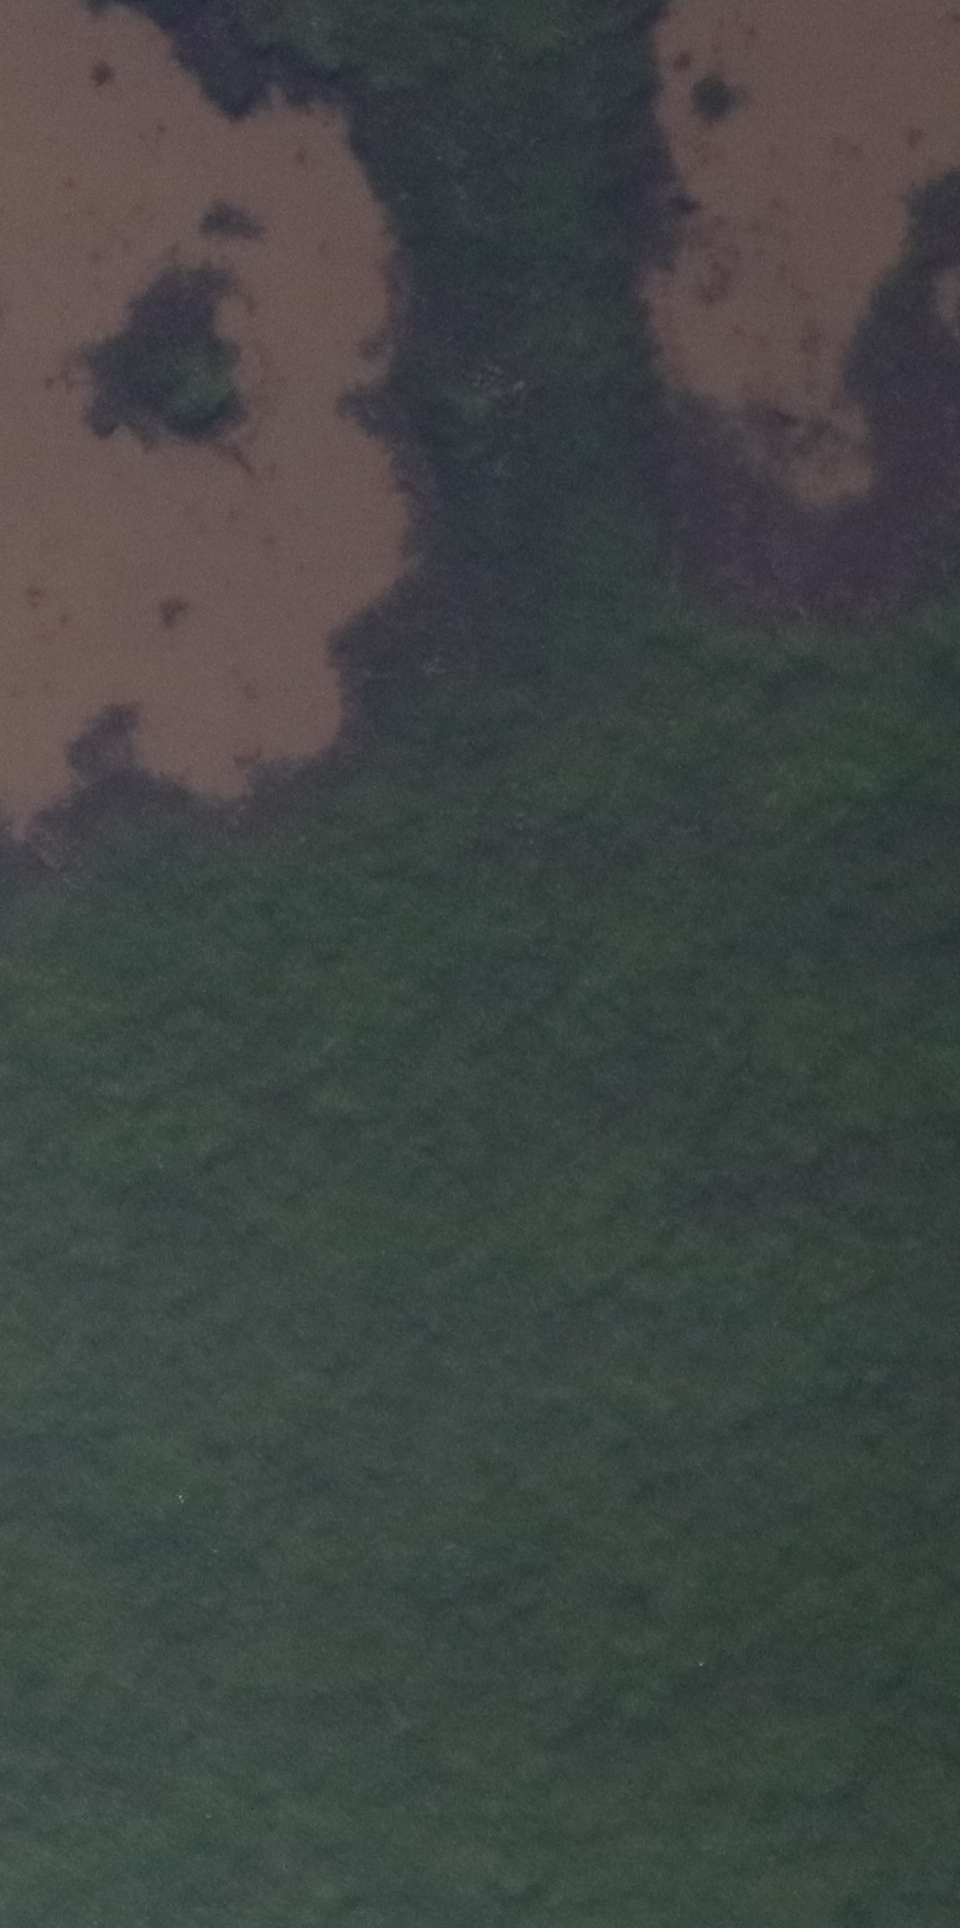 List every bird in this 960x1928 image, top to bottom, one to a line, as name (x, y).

None